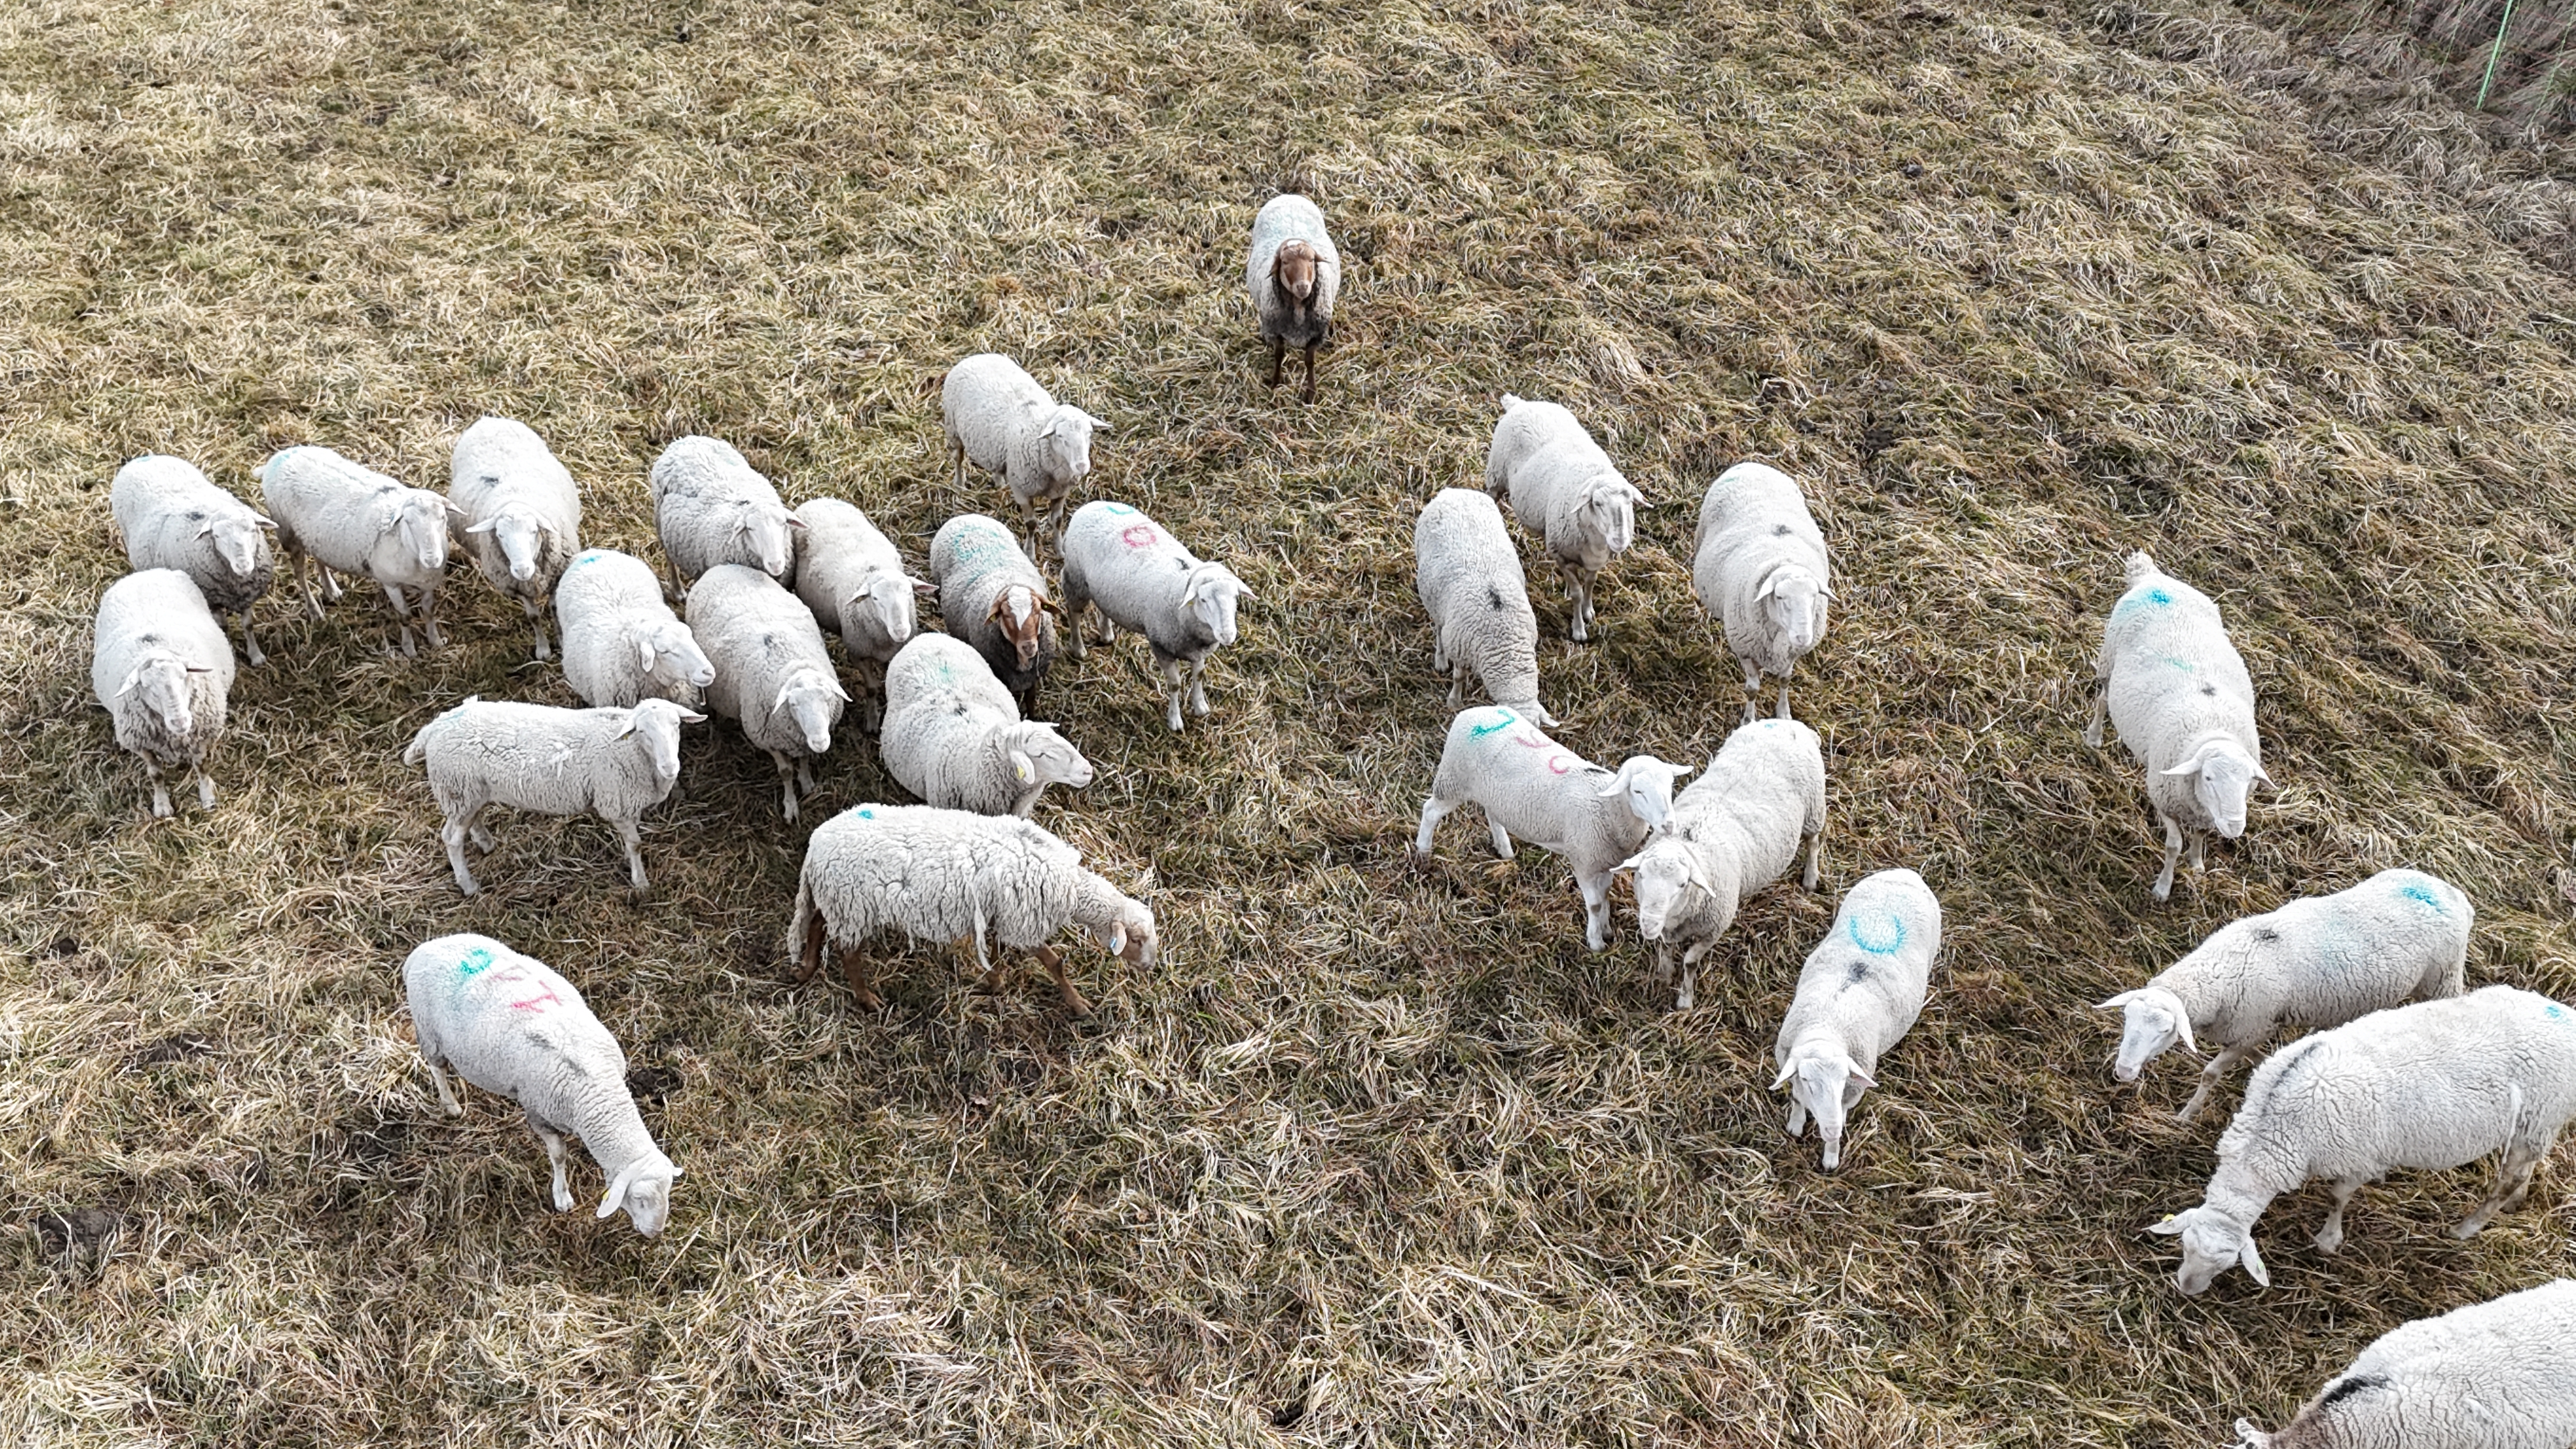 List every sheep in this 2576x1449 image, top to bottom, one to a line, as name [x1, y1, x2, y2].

sheep [1245, 194, 1342, 403]
sheep [943, 353, 1113, 565]
sheep [1485, 392, 1655, 640]
sheep [445, 415, 583, 661]
sheep [651, 435, 810, 604]
sheep [250, 445, 470, 660]
sheep [111, 454, 281, 668]
sheep [1693, 461, 1839, 725]
sheep [1414, 487, 1563, 730]
sheep [792, 497, 940, 733]
sheep [1062, 501, 1259, 730]
sheep [929, 512, 1068, 720]
sheep [556, 547, 717, 707]
sheep [2084, 550, 2281, 903]
sheep [684, 564, 854, 829]
sheep [92, 568, 237, 820]
sheep [880, 633, 1093, 817]
sheep [403, 695, 710, 900]
sheep [1415, 705, 1694, 951]
sheep [1609, 718, 1825, 1011]
sheep [787, 803, 1158, 1025]
sheep [1768, 867, 1942, 1169]
sheep [2089, 869, 2475, 1123]
sheep [399, 932, 686, 1244]
sheep [2140, 984, 2576, 1296]
sheep [2225, 1278, 2576, 1449]